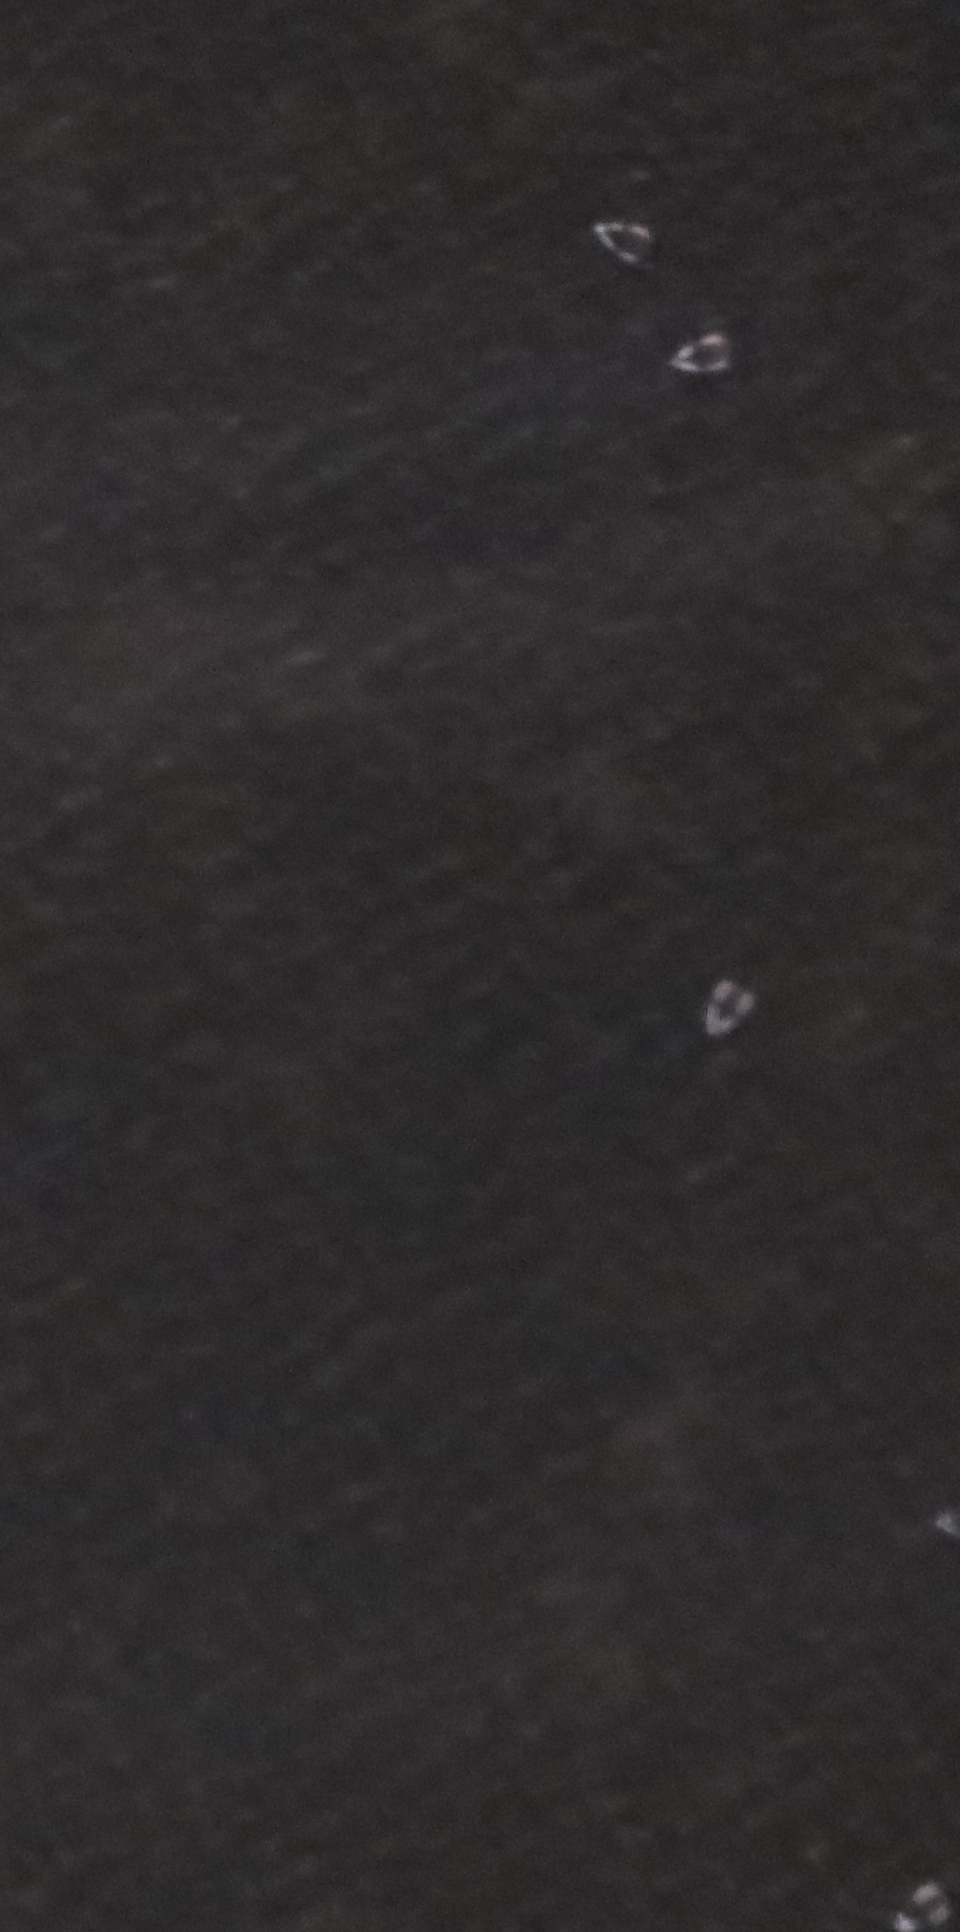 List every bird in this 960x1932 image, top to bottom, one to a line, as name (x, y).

brant (630, 242)
brant (708, 355)
brant (730, 1003)
brant (929, 1911)